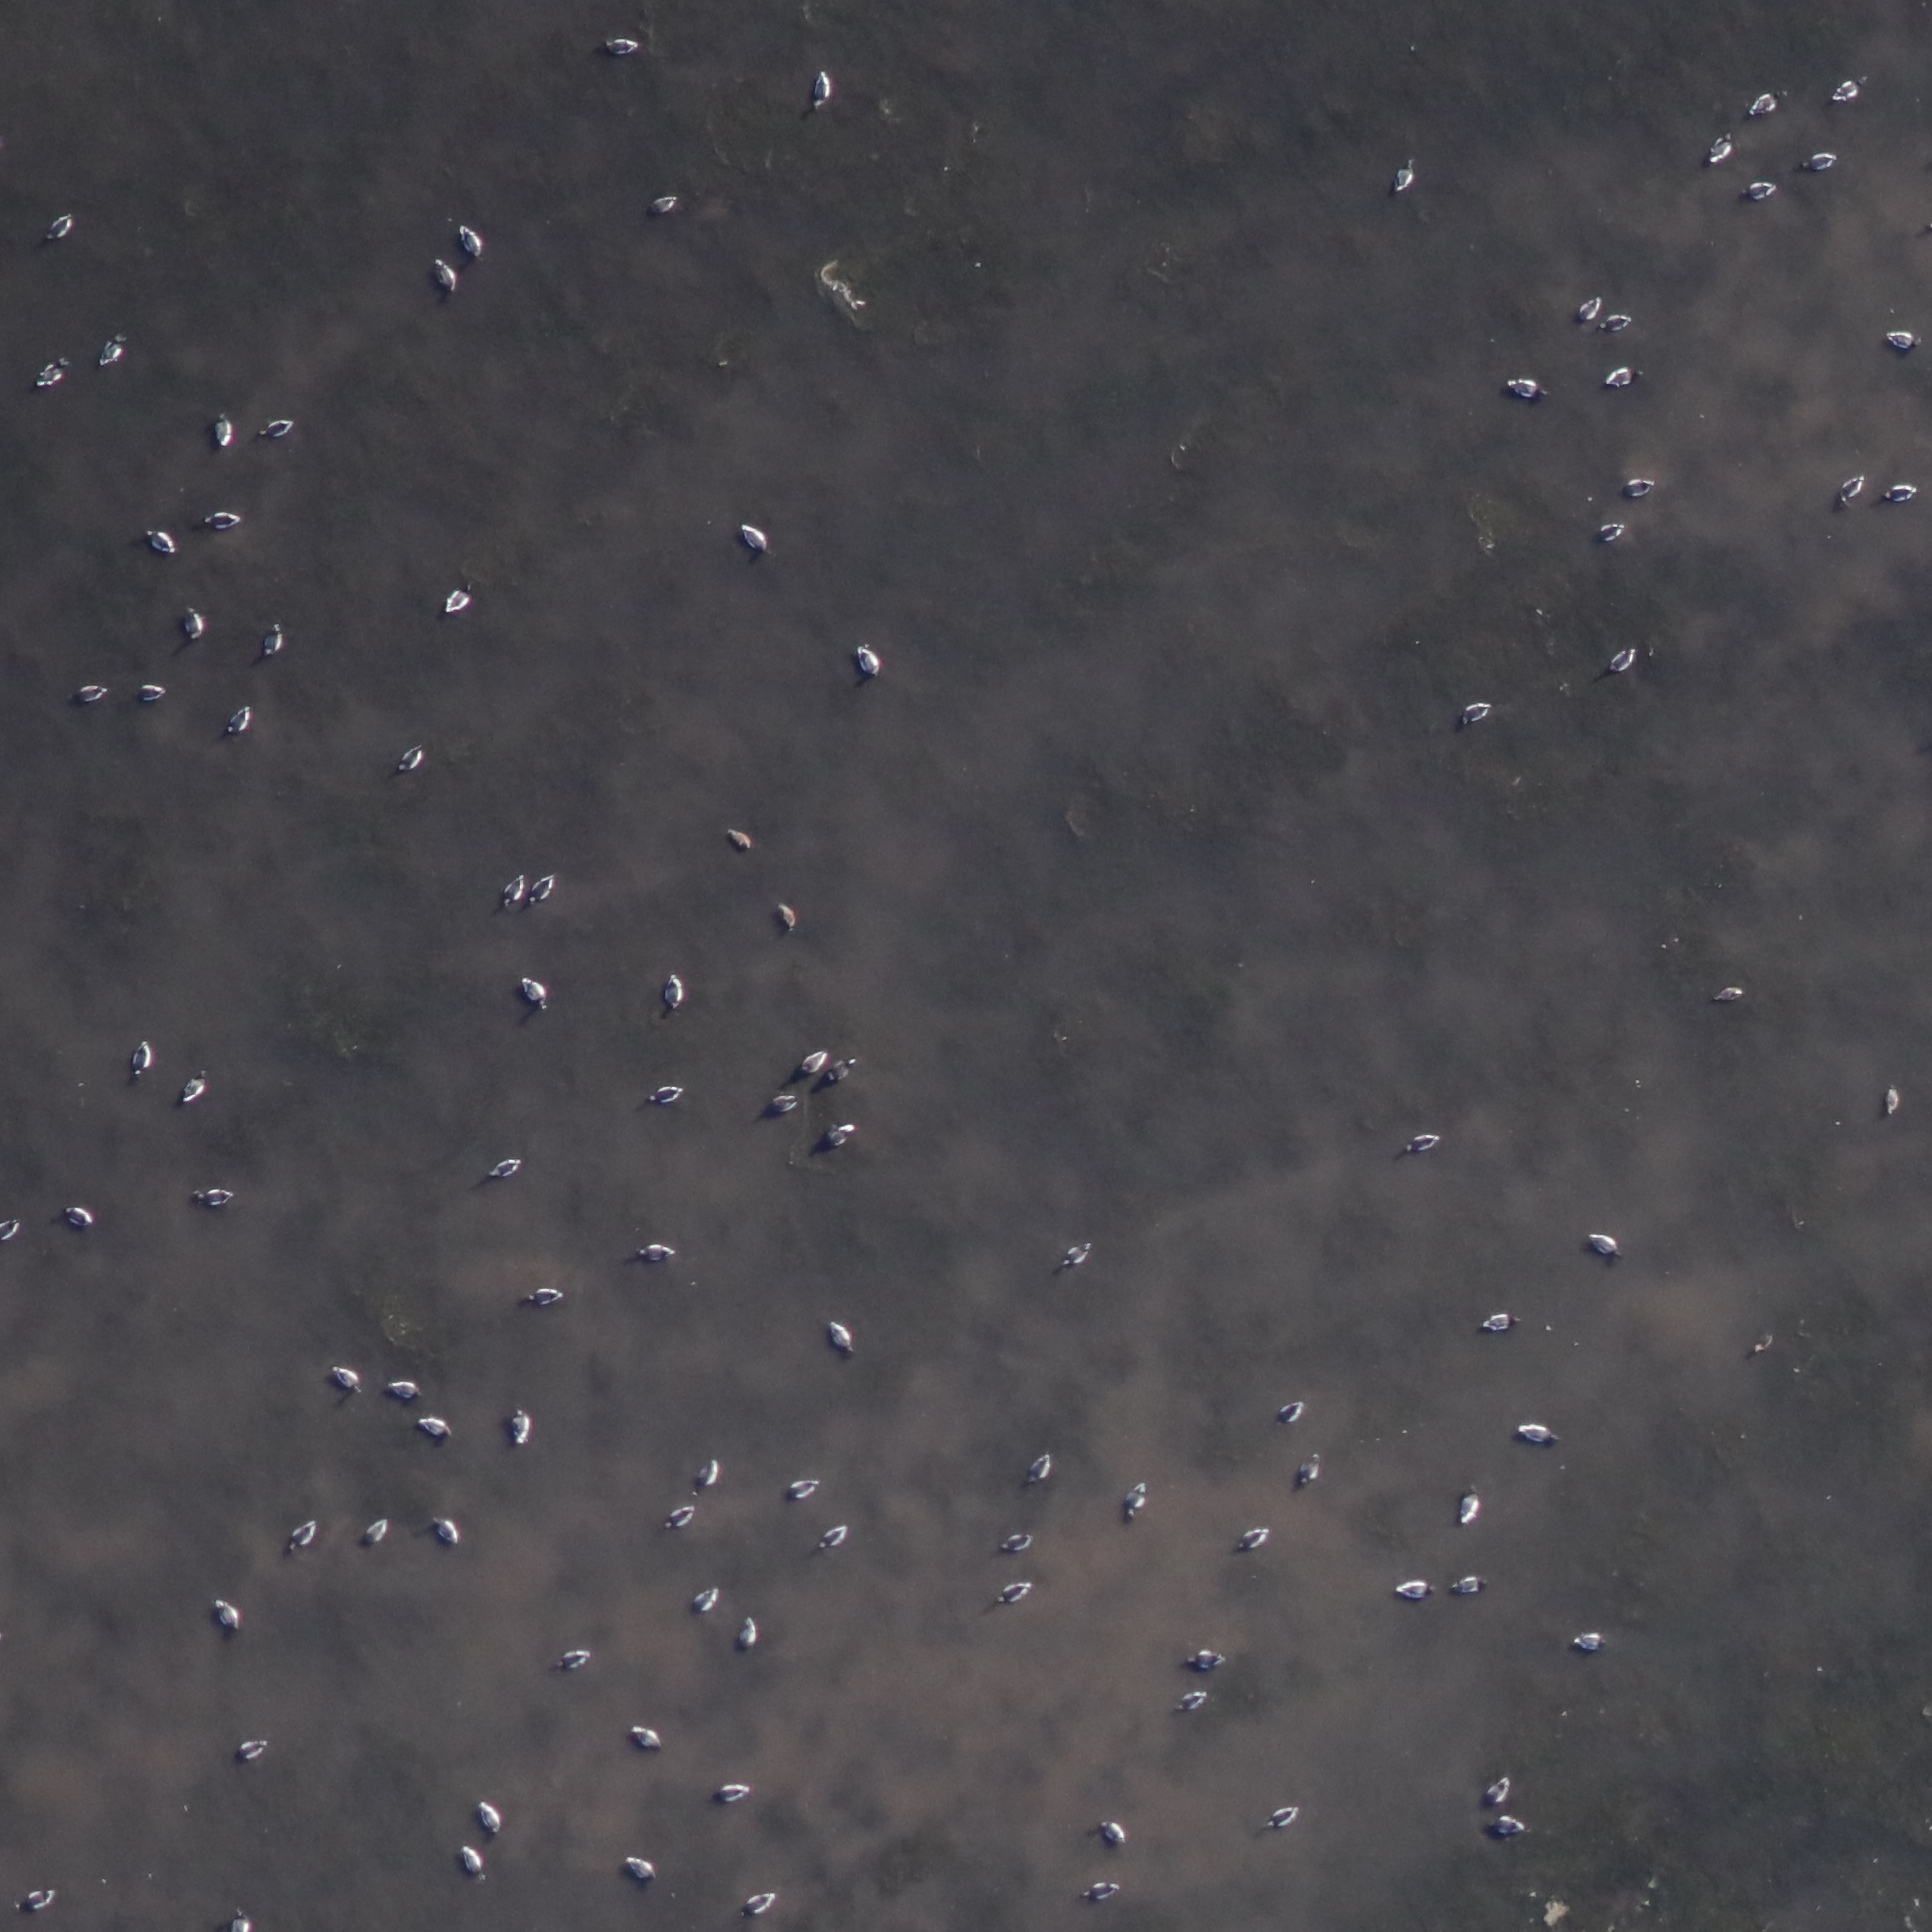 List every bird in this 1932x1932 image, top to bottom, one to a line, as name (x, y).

brant (618, 48)
brant (822, 90)
brant (1849, 90)
brant (1765, 105)
brant (1722, 149)
brant (1817, 163)
brant (1402, 175)
brant (1760, 190)
brant (664, 203)
brant (57, 228)
brant (472, 241)
brant (445, 278)
brant (1588, 308)
brant (1617, 321)
brant (1904, 342)
brant (110, 350)
brant (51, 374)
brant (1621, 378)
brant (1527, 389)
brant (276, 427)
brant (224, 430)
brant (1854, 486)
brant (1638, 489)
brant (1898, 495)
brant (222, 521)
brant (1609, 533)
brant (754, 540)
brant (160, 543)
brant (460, 596)
brant (195, 627)
brant (272, 642)
brant (1621, 662)
brant (869, 663)
brant (149, 693)
brant (89, 694)
brant (1475, 715)
brant (240, 722)
brant (412, 758)
other bird (734, 834)
brant (547, 885)
brant (511, 891)
other bird (785, 918)
brant (535, 993)
brant (677, 993)
other bird (1729, 993)
brant (810, 1059)
brant (139, 1062)
brant (835, 1073)
brant (197, 1089)
brant (664, 1095)
other bird (1888, 1098)
brant (785, 1105)
brant (835, 1136)
brant (1425, 1145)
brant (504, 1165)
brant (214, 1197)
brant (82, 1221)
brant (4, 1228)
brant (1603, 1246)
brant (655, 1253)
brant (1076, 1257)
brant (543, 1296)
brant (1500, 1321)
brant (839, 1336)
other bird (1766, 1341)
brant (347, 1378)
brant (403, 1391)
brant (1292, 1409)
brant (521, 1426)
brant (436, 1428)
brant (1537, 1434)
brant (709, 1470)
brant (1040, 1472)
brant (1310, 1474)
brant (803, 1489)
brant (1135, 1502)
brant (1471, 1505)
brant (676, 1518)
brant (444, 1530)
brant (304, 1531)
brant (377, 1536)
brant (836, 1538)
brant (1248, 1538)
brant (1017, 1544)
brant (1472, 1584)
brant (1415, 1588)
brant (1015, 1595)
brant (710, 1599)
brant (228, 1618)
brant (745, 1634)
brant (1589, 1642)
brant (577, 1658)
brant (1207, 1662)
brant (1193, 1694)
brant (644, 1740)
brant (251, 1751)
brant (1499, 1794)
brant (731, 1795)
brant (492, 1819)
brant (1283, 1819)
brant (1510, 1828)
brant (1114, 1833)
brant (473, 1863)
brant (639, 1871)
brant (1100, 1891)
brant (39, 1898)
brant (759, 1906)
brant (237, 1930)